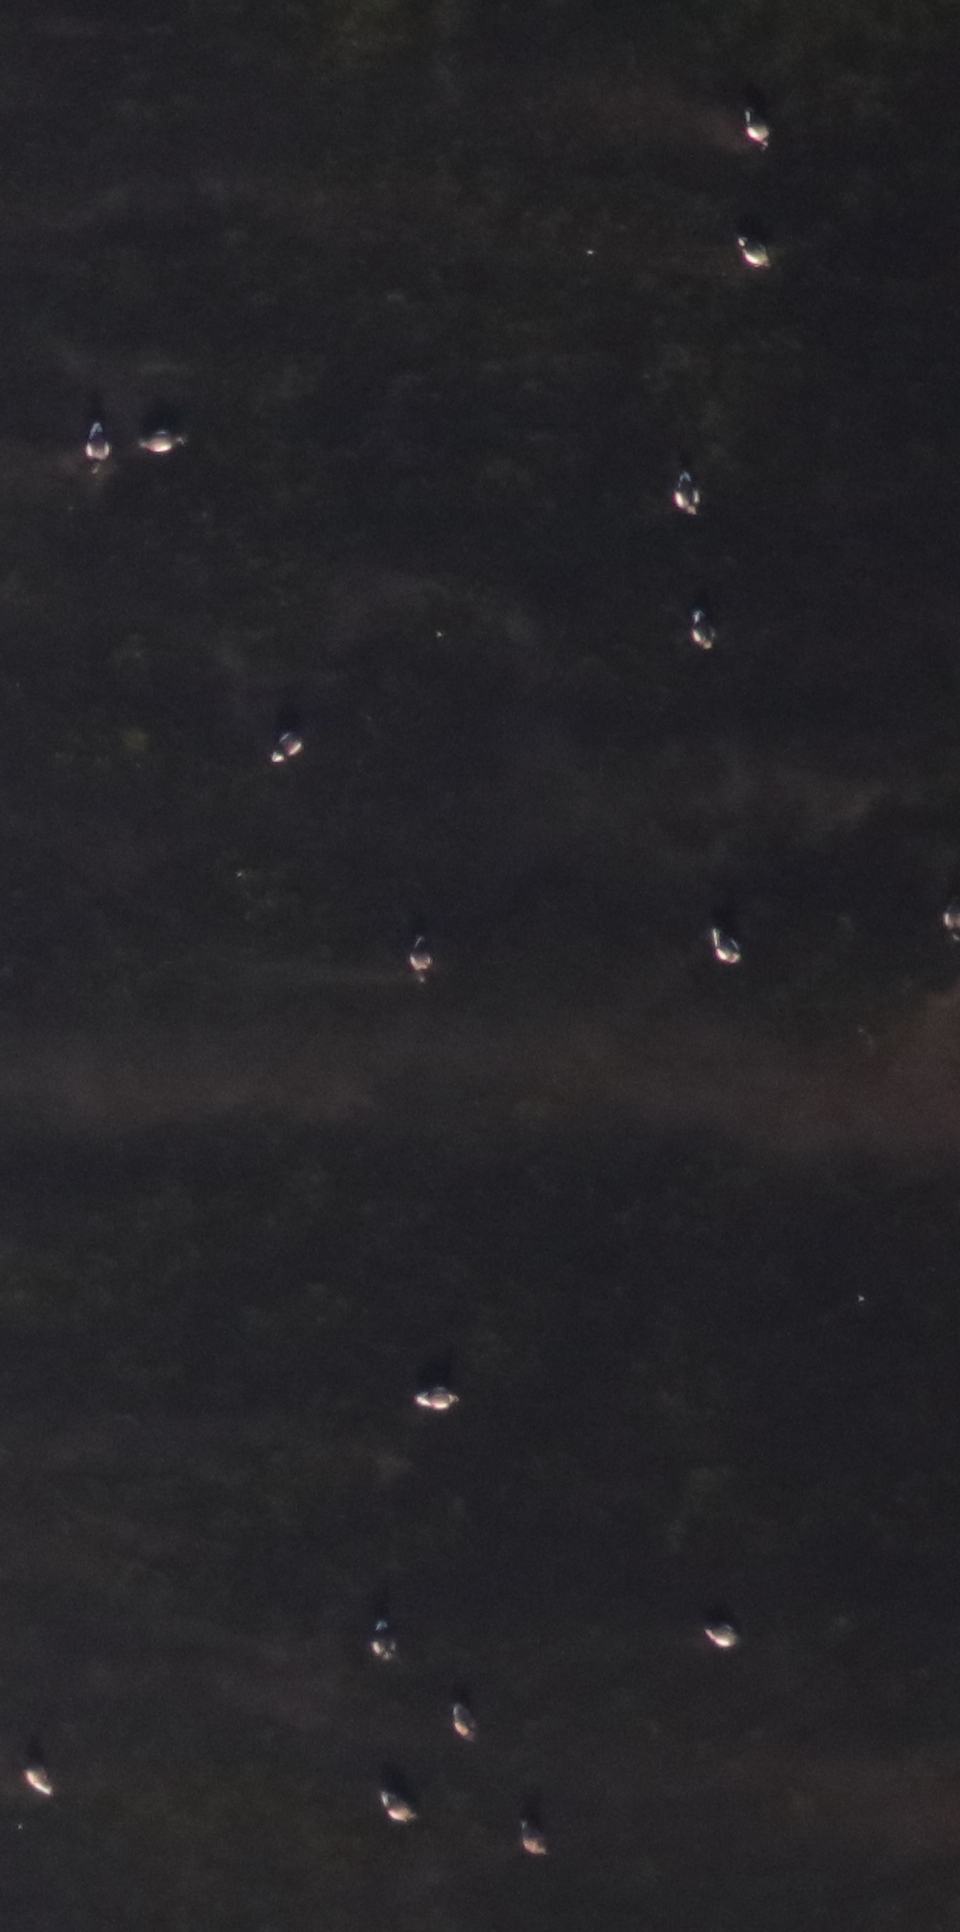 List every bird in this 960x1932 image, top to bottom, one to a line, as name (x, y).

brant (758, 129)
brant (756, 253)
brant (161, 438)
brant (96, 447)
brant (685, 494)
brant (702, 630)
brant (289, 747)
brant (723, 941)
brant (421, 959)
brant (437, 1398)
brant (384, 1640)
brant (729, 1642)
brant (465, 1718)
brant (37, 1775)
brant (397, 1805)
brant (534, 1836)